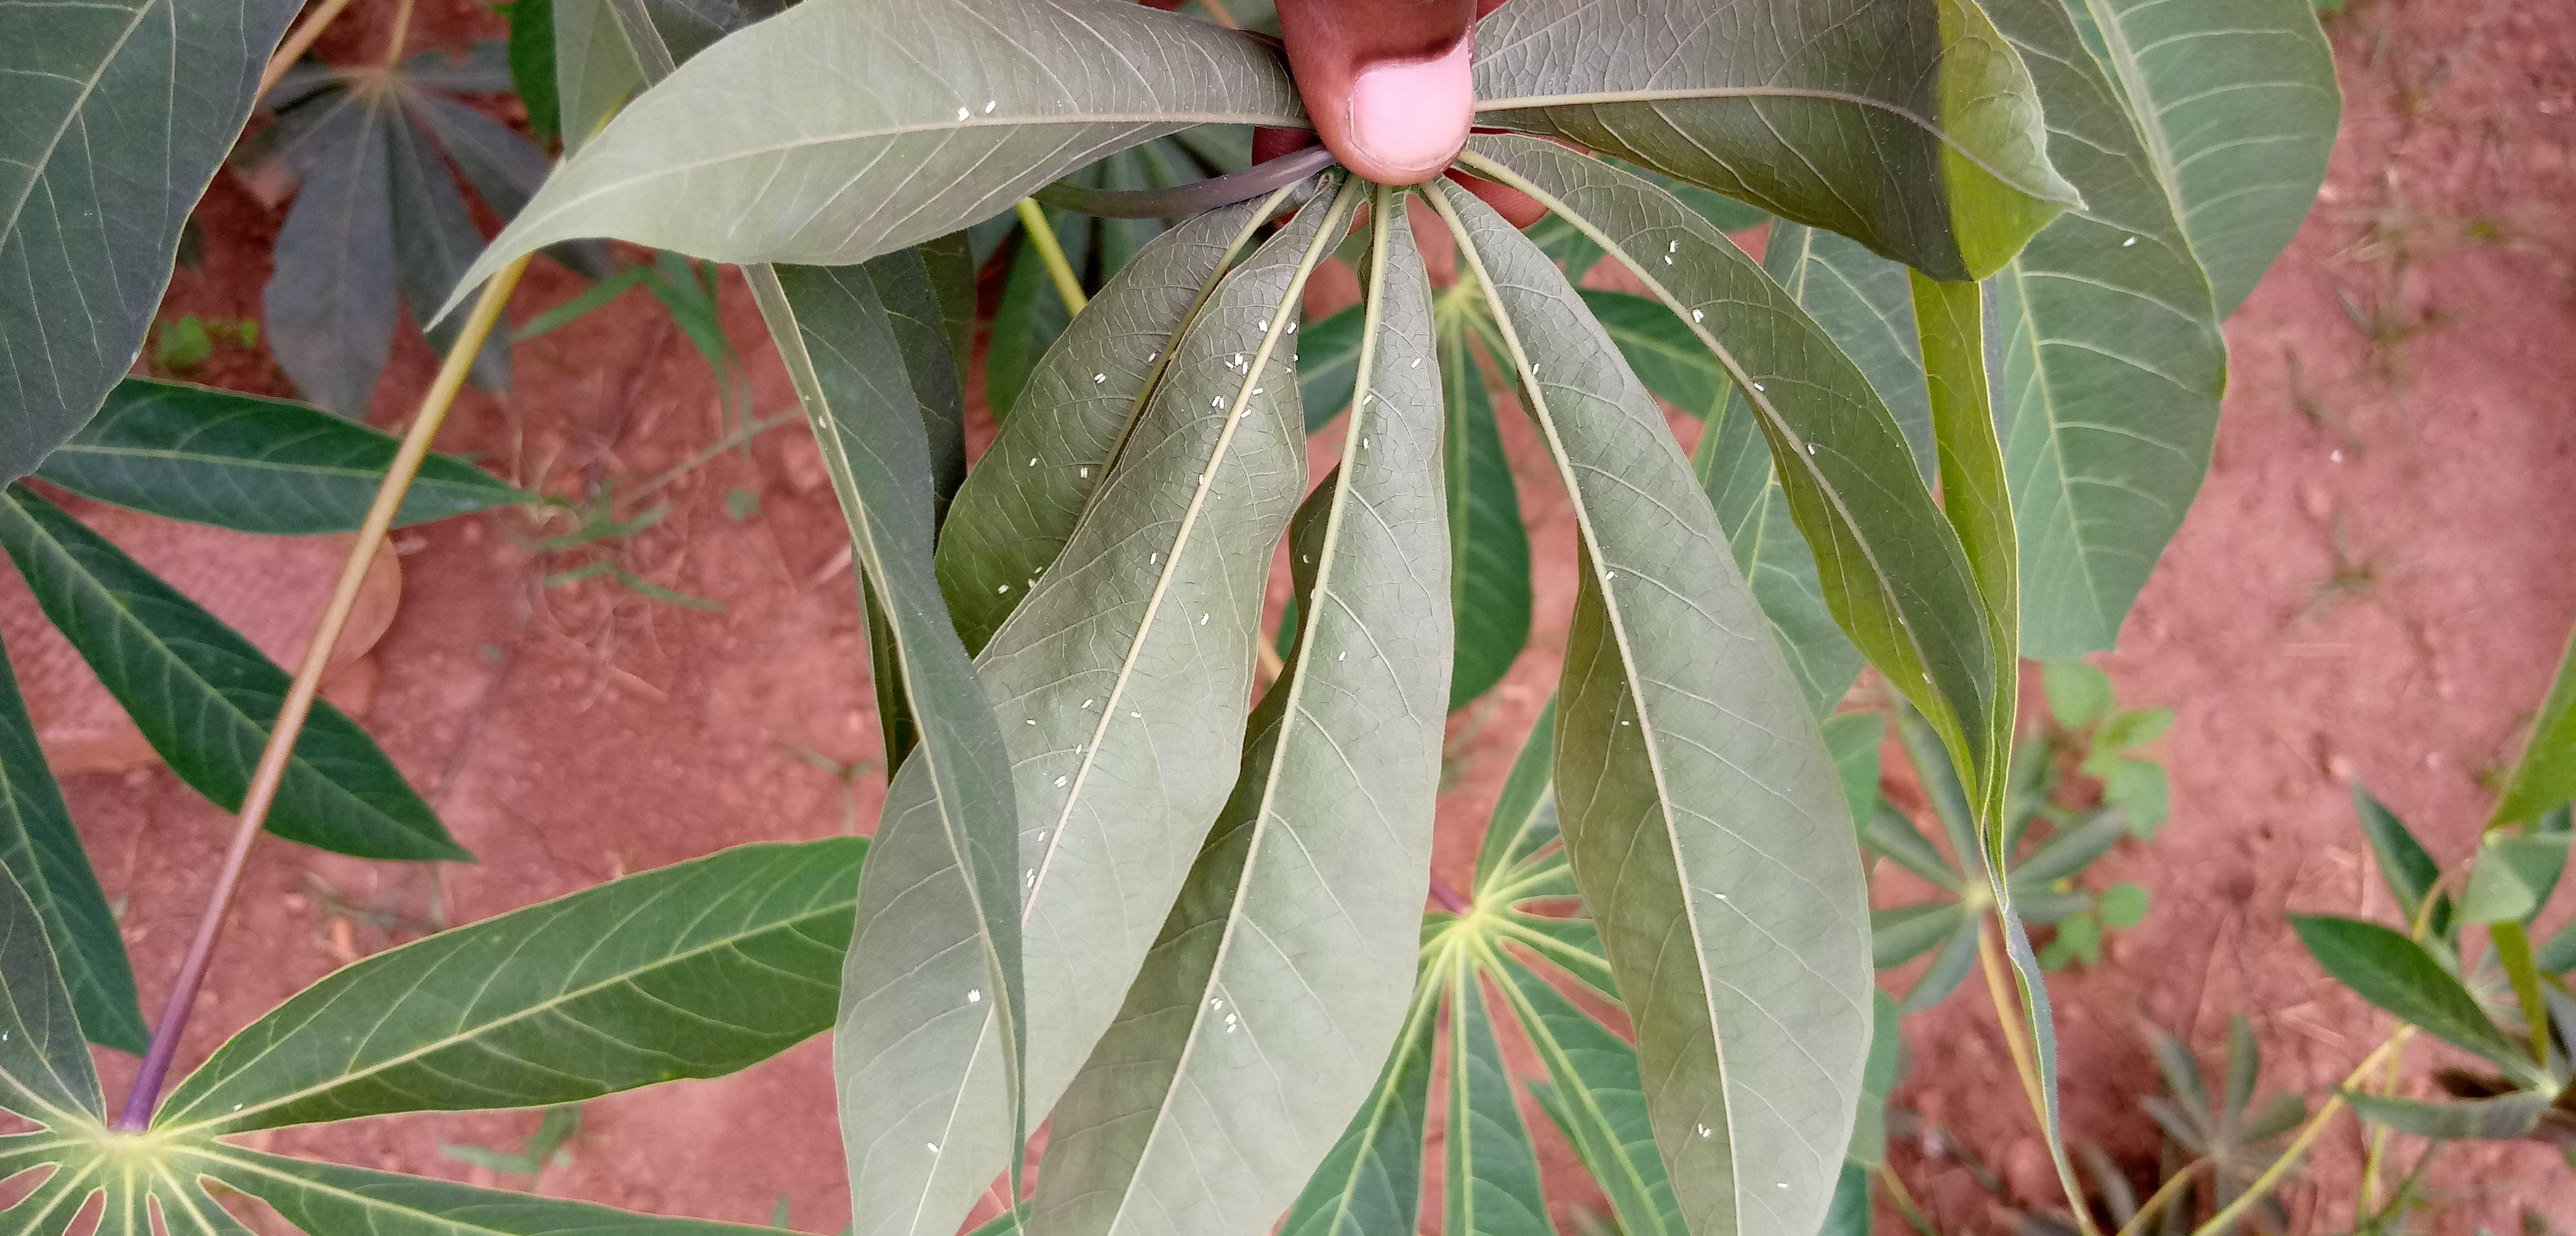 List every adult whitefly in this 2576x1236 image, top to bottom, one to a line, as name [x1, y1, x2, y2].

whitefly [983, 98, 998, 115]
whitefly [957, 106, 968, 115]
whitefly [958, 110, 970, 123]
whitefly [2117, 232, 2145, 250]
whitefly [1668, 237, 1679, 254]
whitefly [1663, 254, 1674, 267]
whitefly [1696, 308, 1705, 320]
whitefly [1690, 309, 1701, 324]
whitefly [1262, 319, 1269, 333]
whitefly [1285, 320, 1298, 336]
whitefly [1258, 321, 1264, 332]
whitefly [1147, 350, 1158, 364]
whitefly [1233, 351, 1240, 366]
whitefly [1291, 351, 1300, 362]
whitefly [1239, 353, 1244, 366]
whitefly [1408, 355, 1424, 370]
whitefly [1242, 359, 1249, 377]
whitefly [1224, 359, 1234, 370]
whitefly [1529, 360, 1543, 377]
whitefly [1285, 364, 1294, 376]
whitefly [1094, 371, 1104, 381]
whitefly [1097, 375, 1106, 384]
whitefly [1752, 380, 1766, 393]
whitefly [1251, 387, 1265, 396]
whitefly [1210, 393, 1220, 409]
whitefly [1362, 393, 1374, 407]
whitefly [1218, 395, 1227, 411]
whitefly [1240, 408, 1253, 420]
whitefly [1361, 435, 1371, 451]
whitefly [1806, 442, 1818, 457]
whitefly [1027, 454, 1038, 469]
whitefly [1079, 466, 1084, 480]
whitefly [1084, 466, 1089, 480]
whitefly [1197, 471, 1206, 485]
whitefly [1148, 549, 1157, 566]
whitefly [1302, 553, 1311, 565]
whitefly [1033, 564, 1043, 575]
whitefly [1603, 567, 1616, 581]
whitefly [1028, 577, 1033, 589]
whitefly [1032, 579, 1036, 586]
whitefly [998, 583, 1007, 592]
whitefly [999, 585, 1010, 595]
whitefly [1198, 610, 1212, 628]
whitefly [1336, 648, 1349, 663]
whitefly [1921, 670, 1934, 685]
whitefly [1080, 697, 1094, 711]
whitefly [1128, 709, 1142, 720]
whitefly [1025, 718, 1037, 726]
whitefly [1620, 718, 1631, 727]
whitefly [1074, 740, 1084, 758]
whitefly [1054, 774, 1066, 785]
whitefly [1056, 779, 1068, 789]
whitefly [1037, 829, 1046, 843]
whitefly [1025, 866, 1034, 879]
whitefly [1027, 874, 1036, 888]
whitefly [1712, 891, 1728, 901]
whitefly [971, 988, 977, 1002]
whitefly [975, 988, 983, 1003]
whitefly [967, 990, 974, 1003]
whitefly [1209, 997, 1219, 1005]
whitefly [1213, 999, 1224, 1011]
whitefly [1224, 1012, 1235, 1023]
whitefly [1228, 1015, 1238, 1025]
whitefly [1226, 1022, 1237, 1034]
whitefly [1696, 1120, 1704, 1135]
whitefly [1703, 1127, 1712, 1138]
whitefly [926, 1141, 940, 1154]
whitefly [1774, 1181, 1789, 1189]